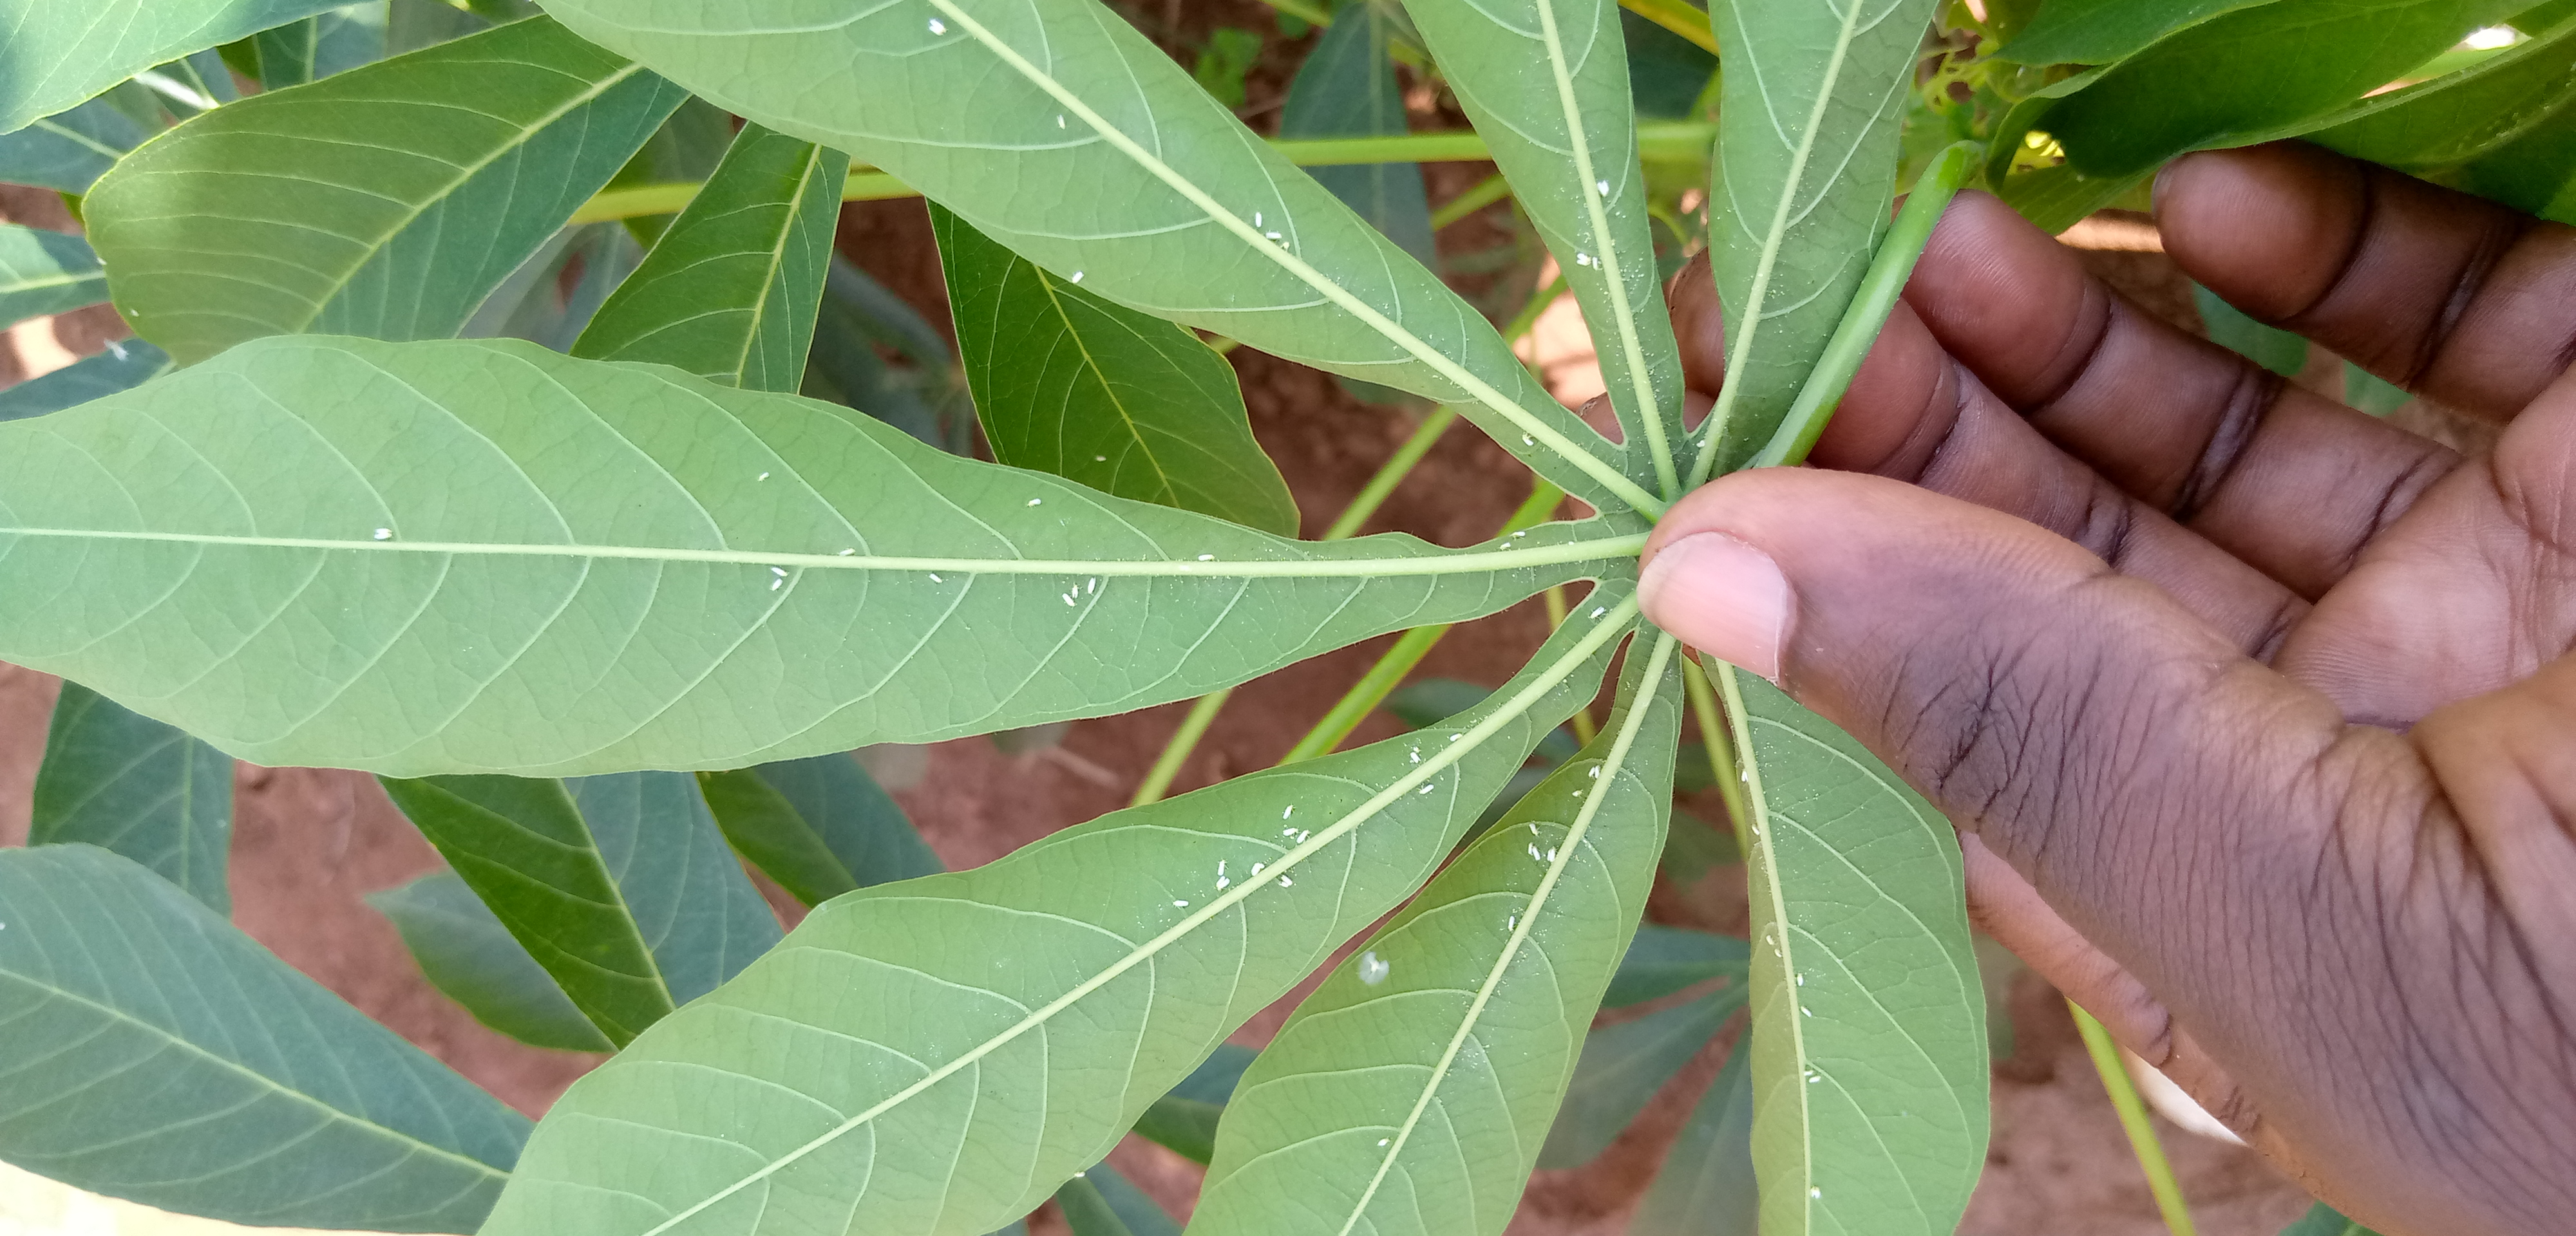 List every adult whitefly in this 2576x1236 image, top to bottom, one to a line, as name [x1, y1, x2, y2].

whitefly [929, 18, 948, 32]
whitefly [929, 24, 943, 37]
whitefly [1056, 113, 1068, 131]
whitefly [1595, 178, 1612, 200]
whitefly [1255, 210, 1262, 229]
whitefly [1264, 231, 1282, 240]
whitefly [1280, 239, 1291, 251]
whitefly [1576, 251, 1591, 259]
whitefly [96, 255, 108, 267]
whitefly [1591, 255, 1600, 271]
whitefly [1575, 259, 1591, 266]
whitefly [1069, 269, 1086, 284]
whitefly [129, 306, 140, 318]
whitefly [102, 335, 129, 362]
whitefly [1520, 432, 1535, 446]
whitefly [1696, 440, 1708, 449]
whitefly [1094, 454, 1107, 464]
whitefly [755, 470, 772, 483]
whitefly [1026, 498, 1043, 509]
whitefly [374, 525, 394, 535]
whitefly [1510, 530, 1529, 540]
whitefly [372, 532, 392, 539]
whitefly [1499, 541, 1512, 552]
whitefly [837, 547, 857, 557]
whitefly [1197, 551, 1215, 563]
whitefly [768, 565, 788, 579]
whitefly [927, 572, 943, 586]
whitefly [1086, 575, 1097, 597]
whitefly [770, 577, 784, 592]
whitefly [1070, 582, 1080, 600]
whitefly [1061, 591, 1075, 608]
whitefly [1589, 604, 1605, 621]
whitefly [1449, 731, 1463, 745]
whitefly [1410, 749, 1421, 765]
whitefly [1595, 763, 1602, 781]
whitefly [1587, 766, 1595, 781]
whitefly [1738, 768, 1754, 785]
whitefly [1419, 783, 1435, 796]
whitefly [1571, 789, 1582, 798]
whitefly [1282, 803, 1296, 820]
whitefly [1748, 820, 1762, 839]
whitefly [1529, 821, 1542, 836]
whitefly [1282, 827, 1299, 838]
whitefly [1296, 829, 1311, 845]
whitefly [1527, 841, 1533, 856]
whitefly [1547, 845, 1557, 863]
whitefly [1532, 847, 1542, 861]
whitefly [1215, 858, 1226, 876]
whitefly [1249, 860, 1267, 876]
whitefly [1278, 874, 1294, 888]
whitefly [1216, 876, 1231, 894]
whitefly [1170, 898, 1190, 910]
whitefly [1507, 913, 1516, 933]
whitefly [1765, 930, 1775, 947]
whitefly [1773, 948, 1784, 958]
whitefly [1367, 957, 1385, 975]
whitefly [1795, 971, 1804, 986]
whitefly [1799, 1006, 1814, 1018]
whitefly [1801, 1068, 1814, 1076]
whitefly [1806, 1075, 1824, 1084]
whitefly [1375, 1137, 1393, 1147]
whitefly [1073, 1169, 1087, 1180]
whitefly [1809, 1184, 1815, 1199]
whitefly [1814, 1186, 1821, 1201]